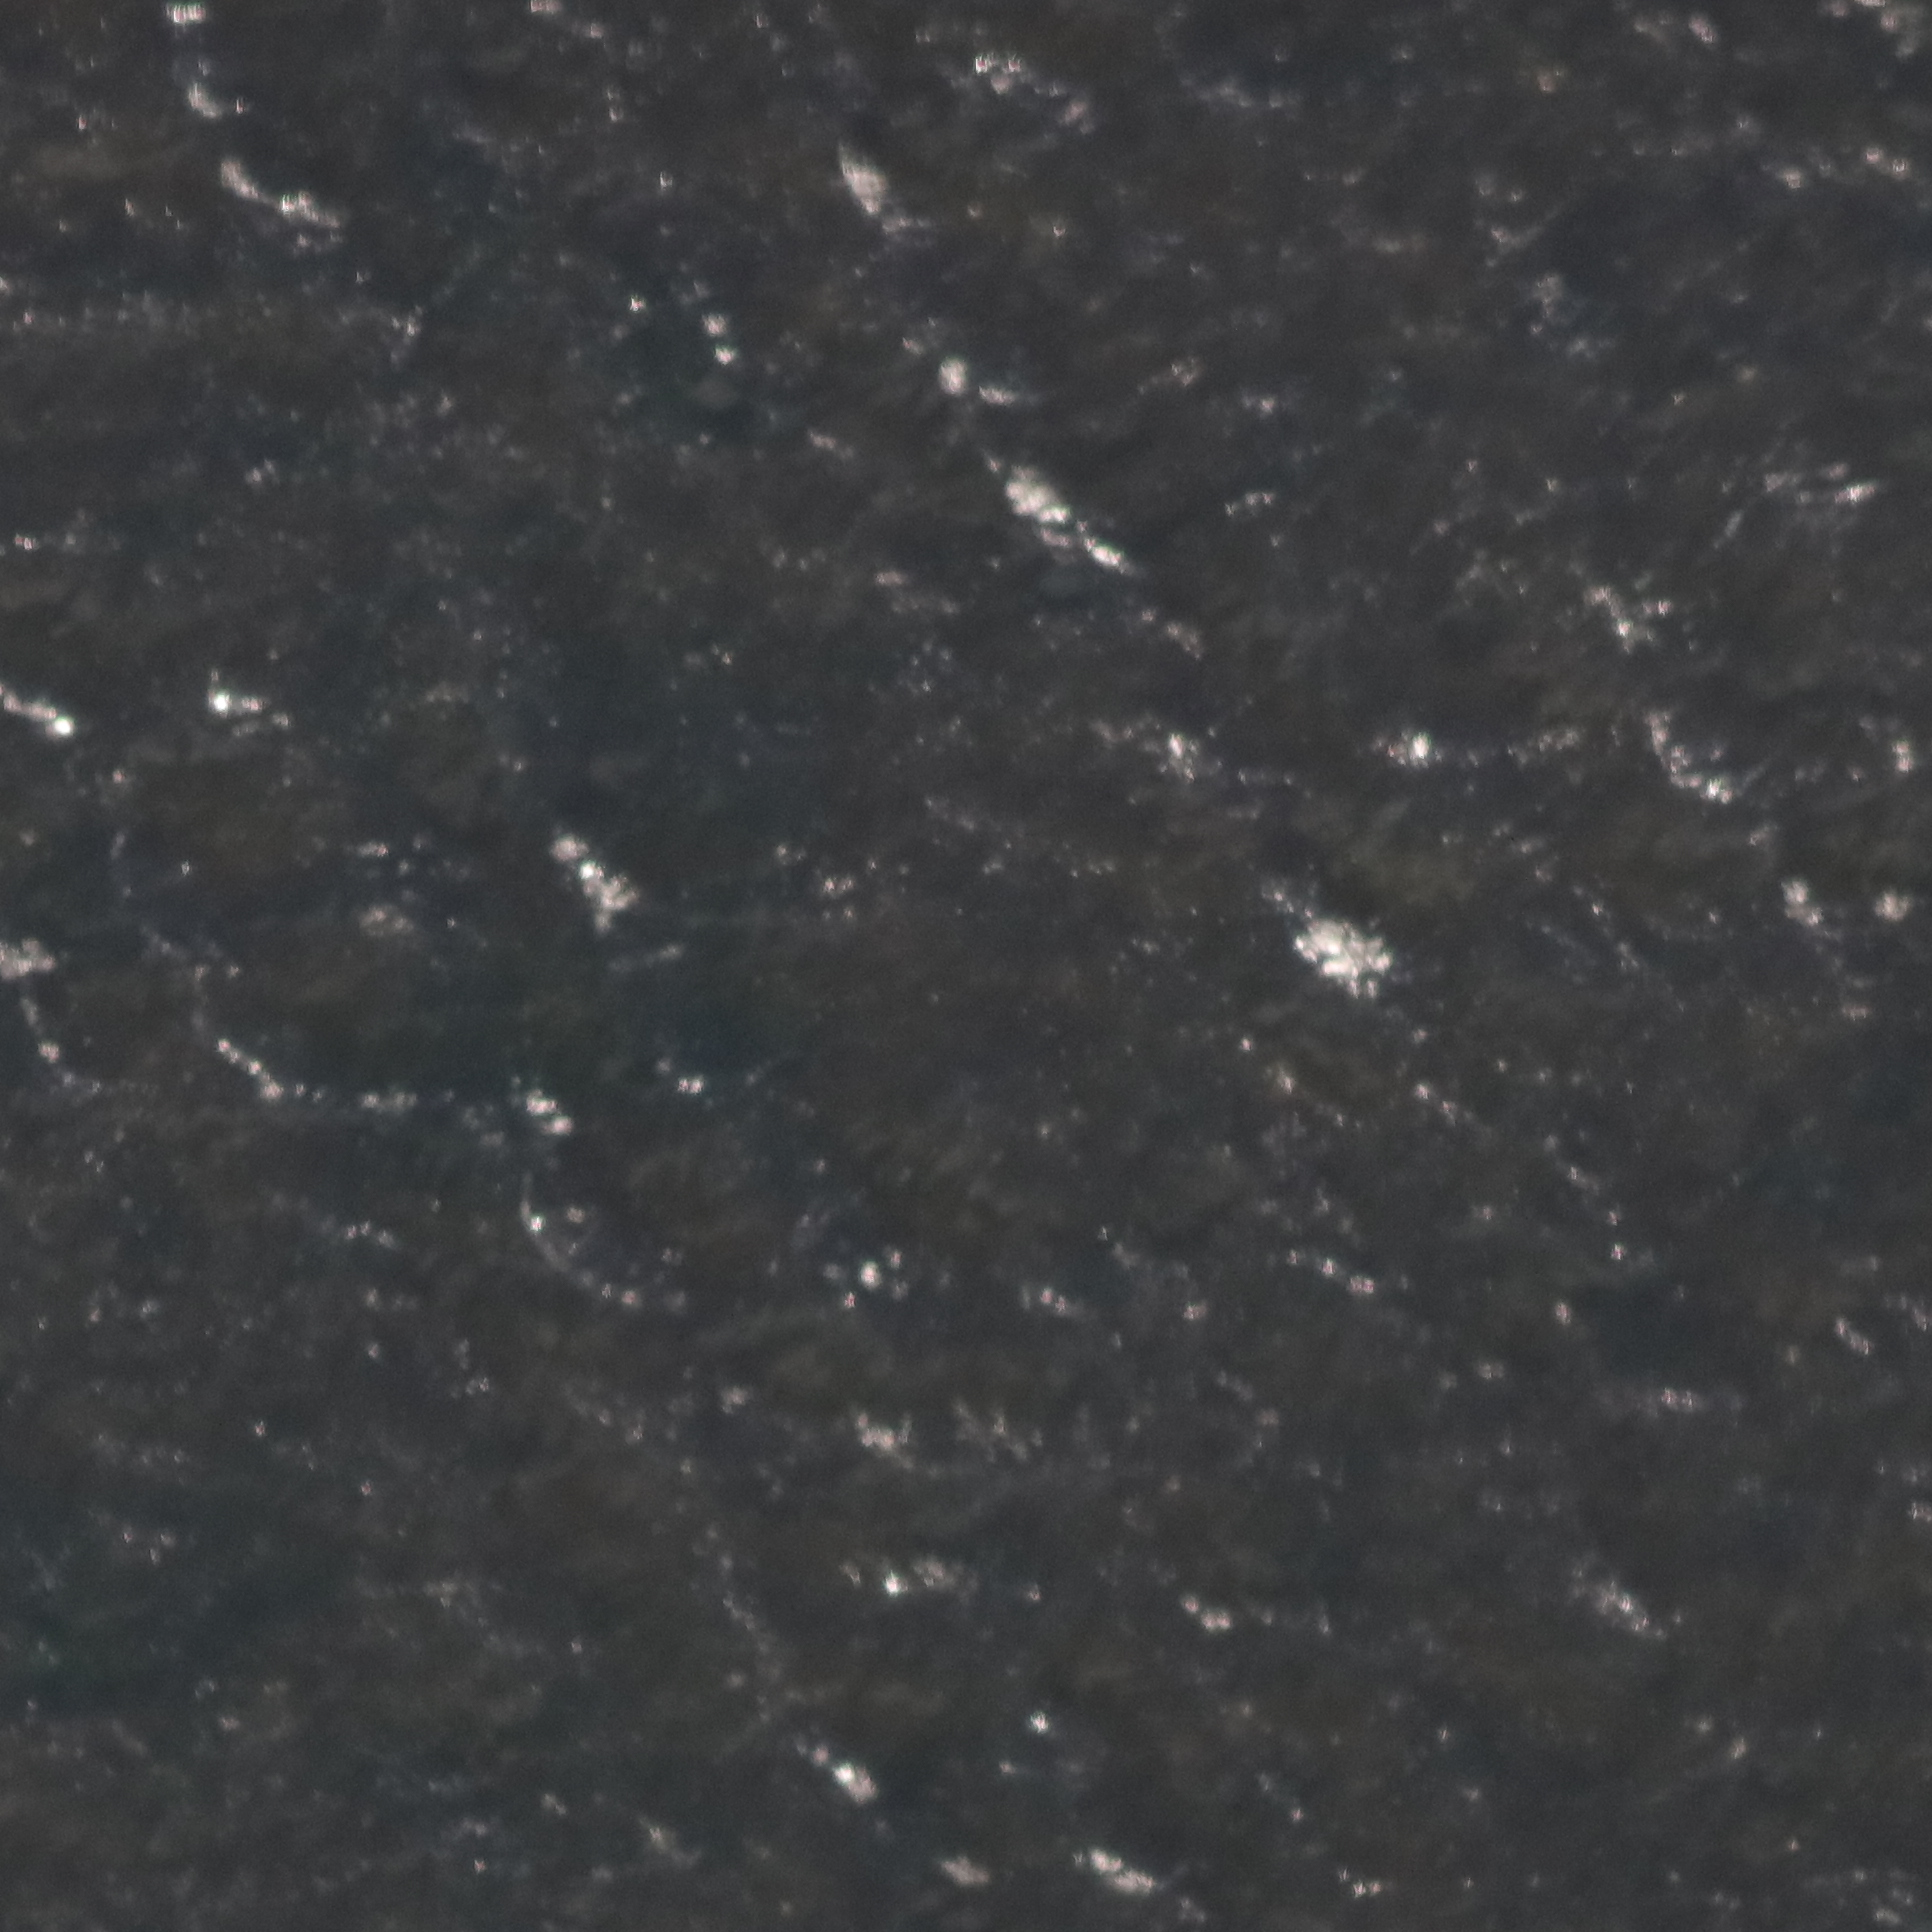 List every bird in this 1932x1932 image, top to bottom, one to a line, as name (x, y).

None